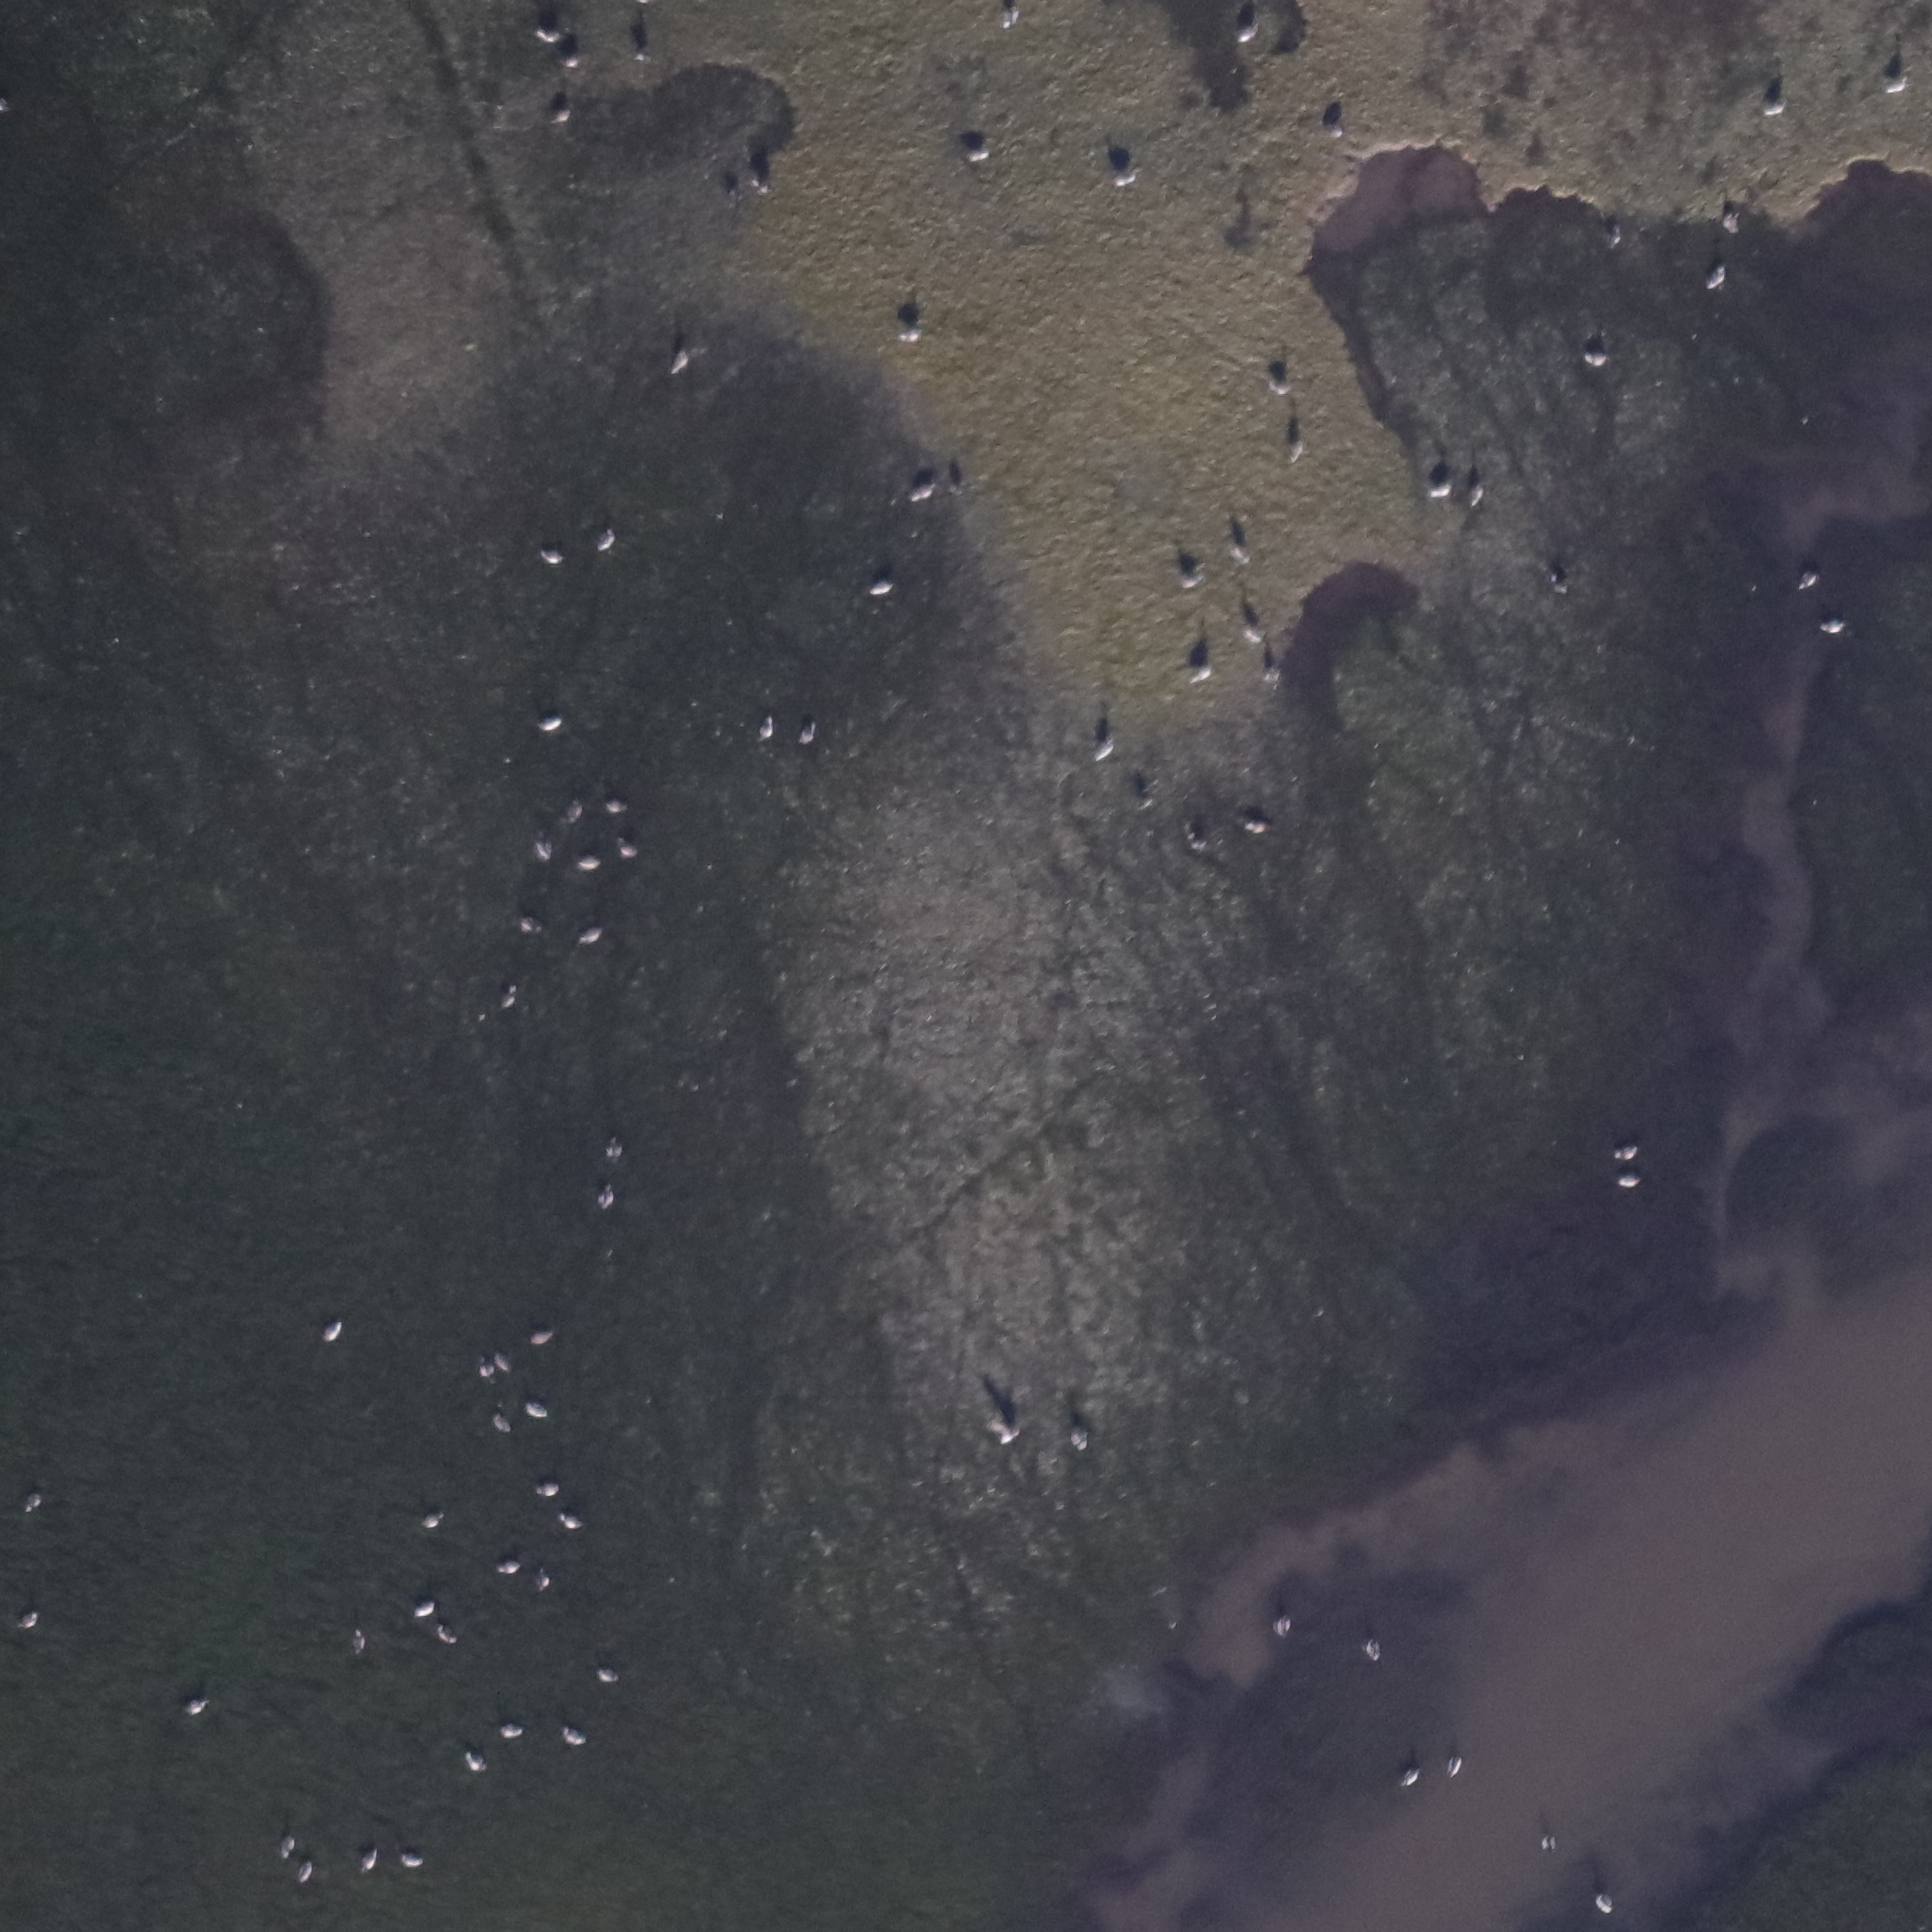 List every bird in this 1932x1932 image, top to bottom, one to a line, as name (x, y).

brant (1007, 20)
brant (1251, 29)
brant (549, 34)
brant (650, 54)
brant (576, 59)
brant (1903, 91)
brant (1771, 104)
brant (569, 110)
brant (1341, 137)
brant (976, 159)
brant (1126, 175)
brant (767, 187)
brant (736, 199)
brant (1737, 219)
brant (1613, 238)
brant (1719, 272)
brant (911, 335)
brant (683, 366)
brant (1591, 367)
brant (1286, 380)
brant (1298, 460)
brant (965, 486)
brant (1439, 486)
brant (920, 493)
brant (1476, 499)
brant (603, 542)
brant (1237, 554)
brant (546, 565)
brant (1804, 575)
brant (1201, 576)
brant (1565, 586)
brant (889, 590)
brant (1839, 633)
brant (1257, 635)
brant (1205, 676)
brant (1282, 681)
brant (550, 723)
brant (766, 731)
brant (815, 737)
brant (1103, 747)
brant (1146, 799)
brant (622, 807)
brant (578, 812)
brant (1256, 827)
brant (1203, 843)
brant (562, 856)
brant (629, 856)
brant (598, 864)
brant (540, 925)
brant (596, 943)
brant (512, 1001)
brant (1635, 1151)
brant (610, 1154)
brant (1634, 1182)
brant (608, 1200)
brant (547, 1331)
brant (334, 1338)
brant (508, 1362)
brant (487, 1367)
brant (531, 1405)
brant (497, 1420)
brant (1078, 1440)
brant (1010, 1443)
brant (560, 1492)
brant (36, 1505)
brant (437, 1520)
brant (579, 1523)
brant (517, 1568)
brant (548, 1583)
brant (428, 1612)
brant (29, 1620)
brant (1287, 1631)
brant (447, 1639)
brant (362, 1646)
brant (1373, 1657)
brant (599, 1683)
brant (193, 1711)
brant (522, 1733)
brant (573, 1740)
brant (1454, 1757)
brant (478, 1762)
brant (1413, 1774)
brant (292, 1846)
brant (1550, 1849)
brant (409, 1855)
brant (368, 1859)
brant (309, 1884)
brant (1604, 1906)